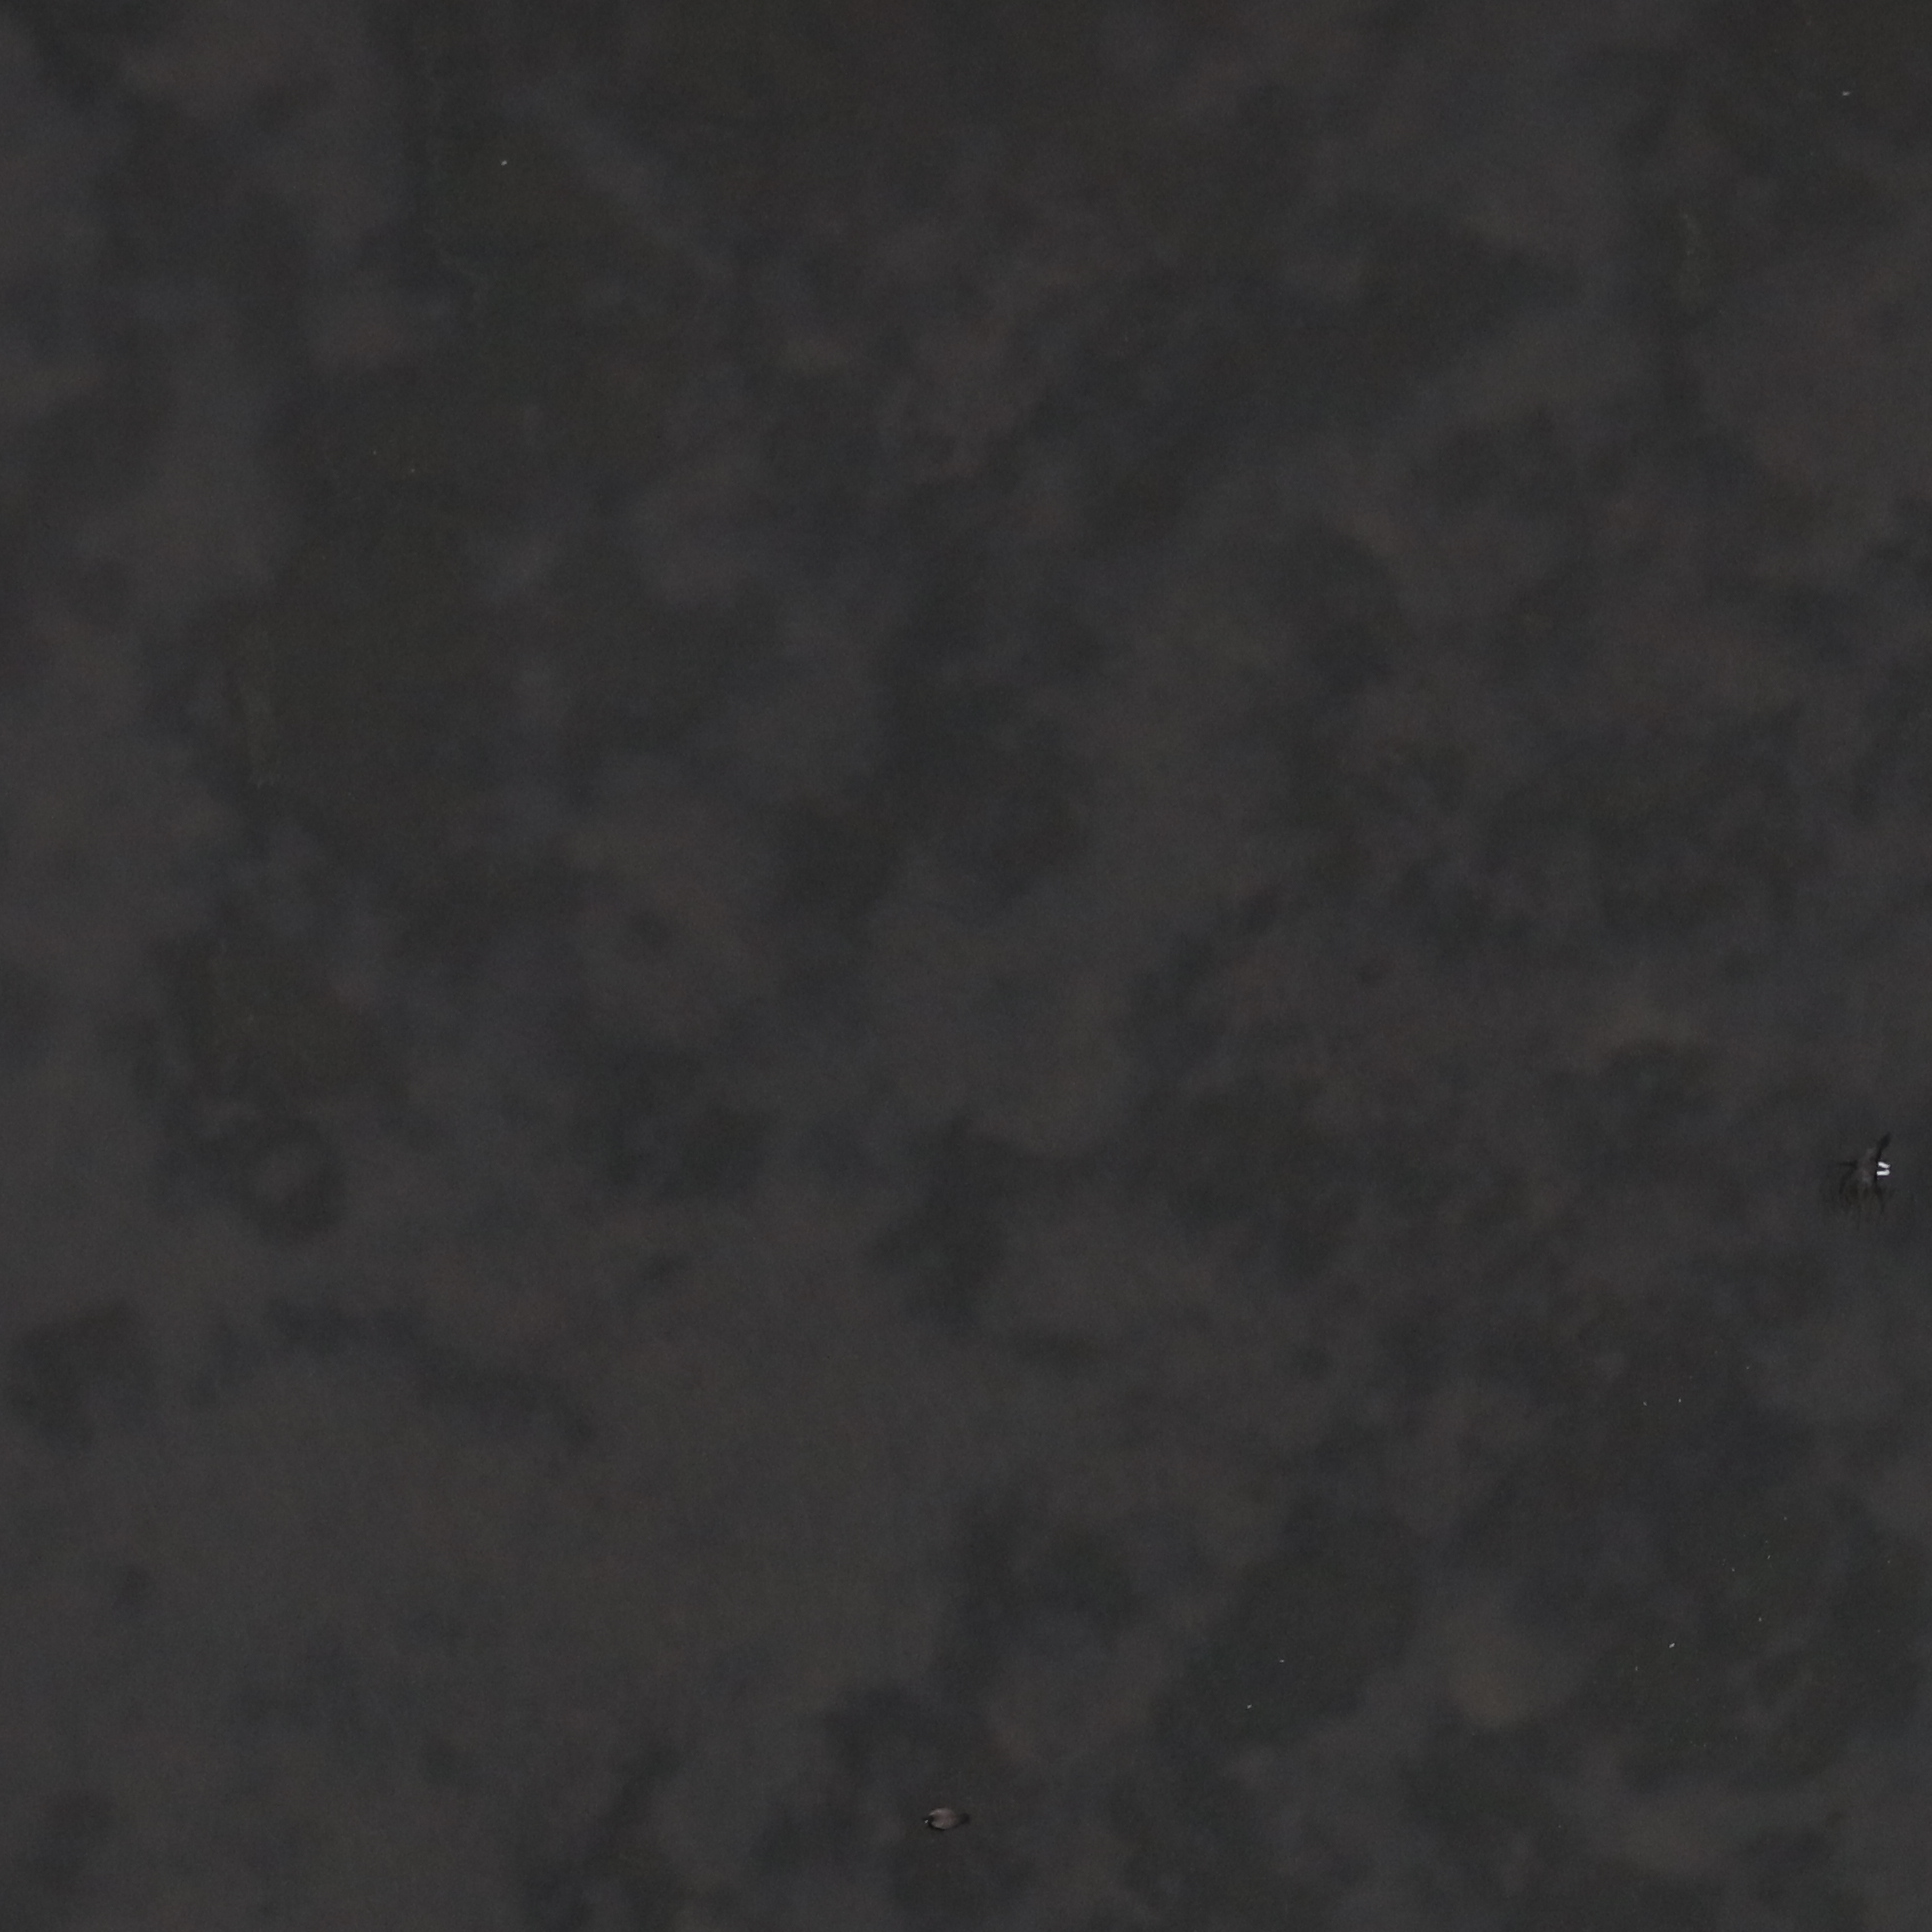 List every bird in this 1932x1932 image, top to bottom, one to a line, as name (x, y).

brant (1874, 1166)
Canada goose (946, 1819)